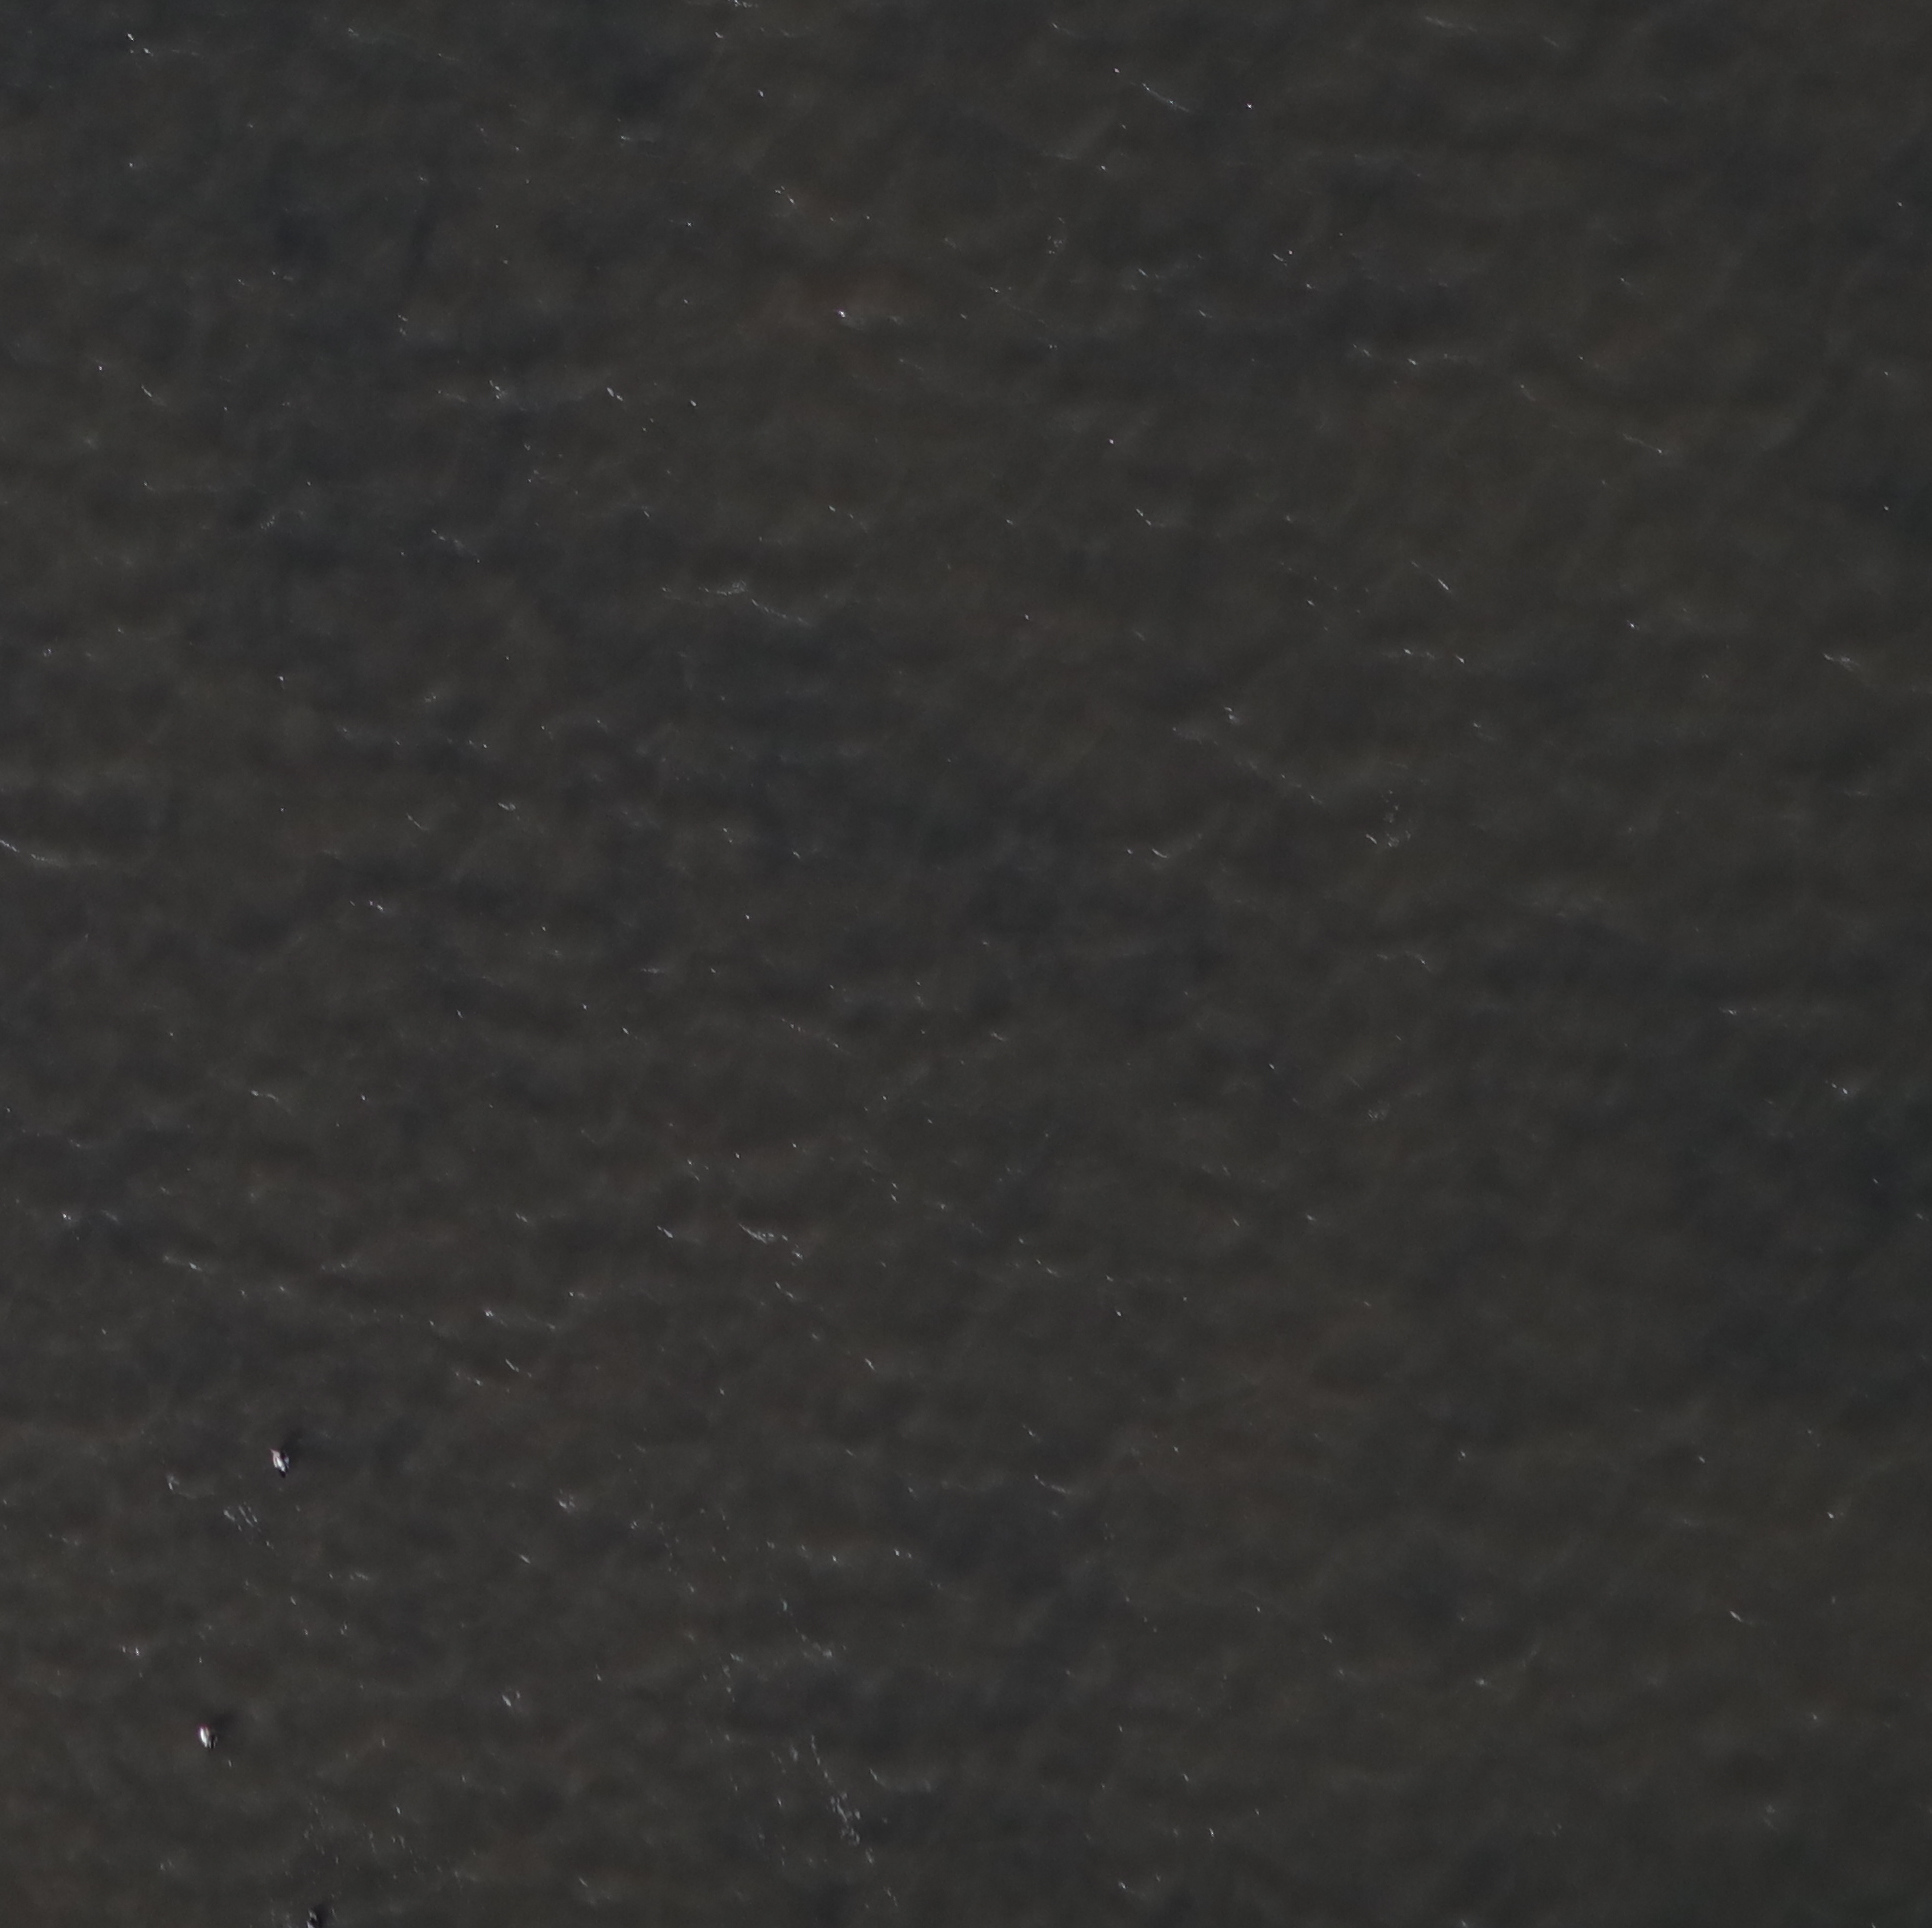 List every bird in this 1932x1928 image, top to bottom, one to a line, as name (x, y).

other bird (275, 1453)
other bird (207, 1738)
other bird (313, 1919)